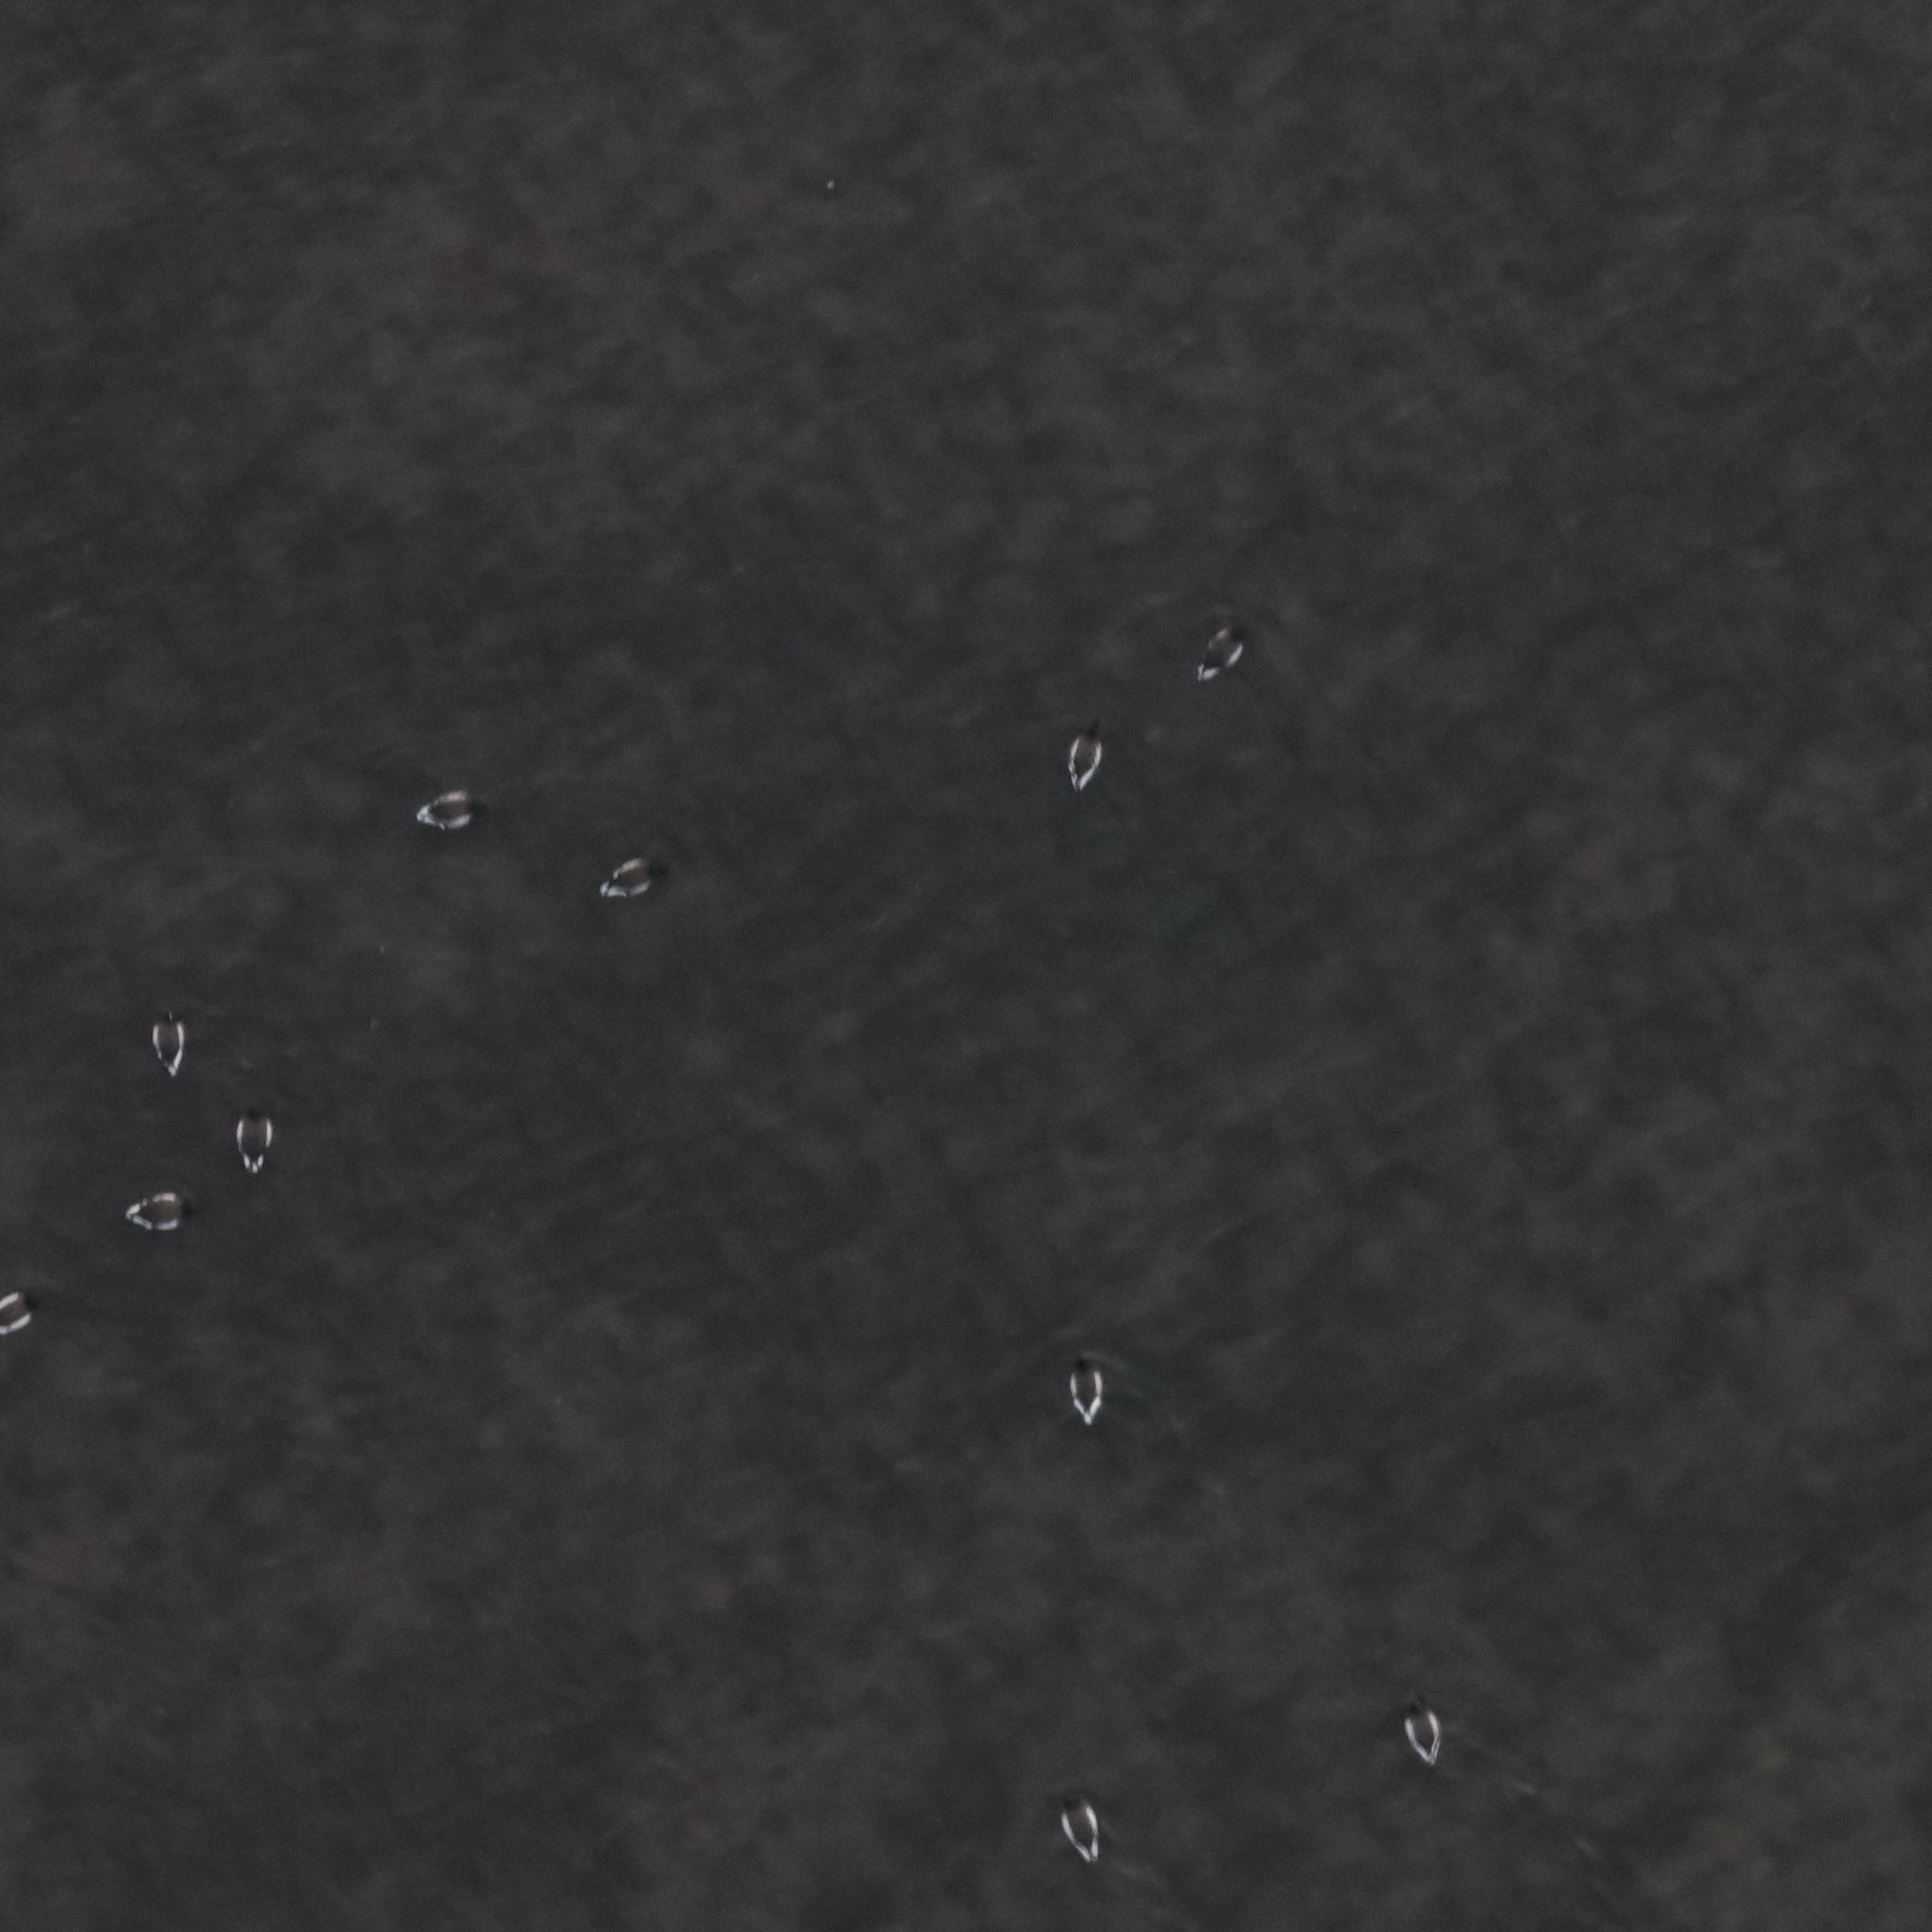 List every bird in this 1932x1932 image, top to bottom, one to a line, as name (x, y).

brant (1224, 650)
brant (1086, 756)
brant (452, 810)
brant (632, 879)
brant (168, 1043)
brant (254, 1137)
brant (163, 1212)
brant (9, 1315)
brant (1085, 1388)
brant (1422, 1730)
brant (1081, 1828)